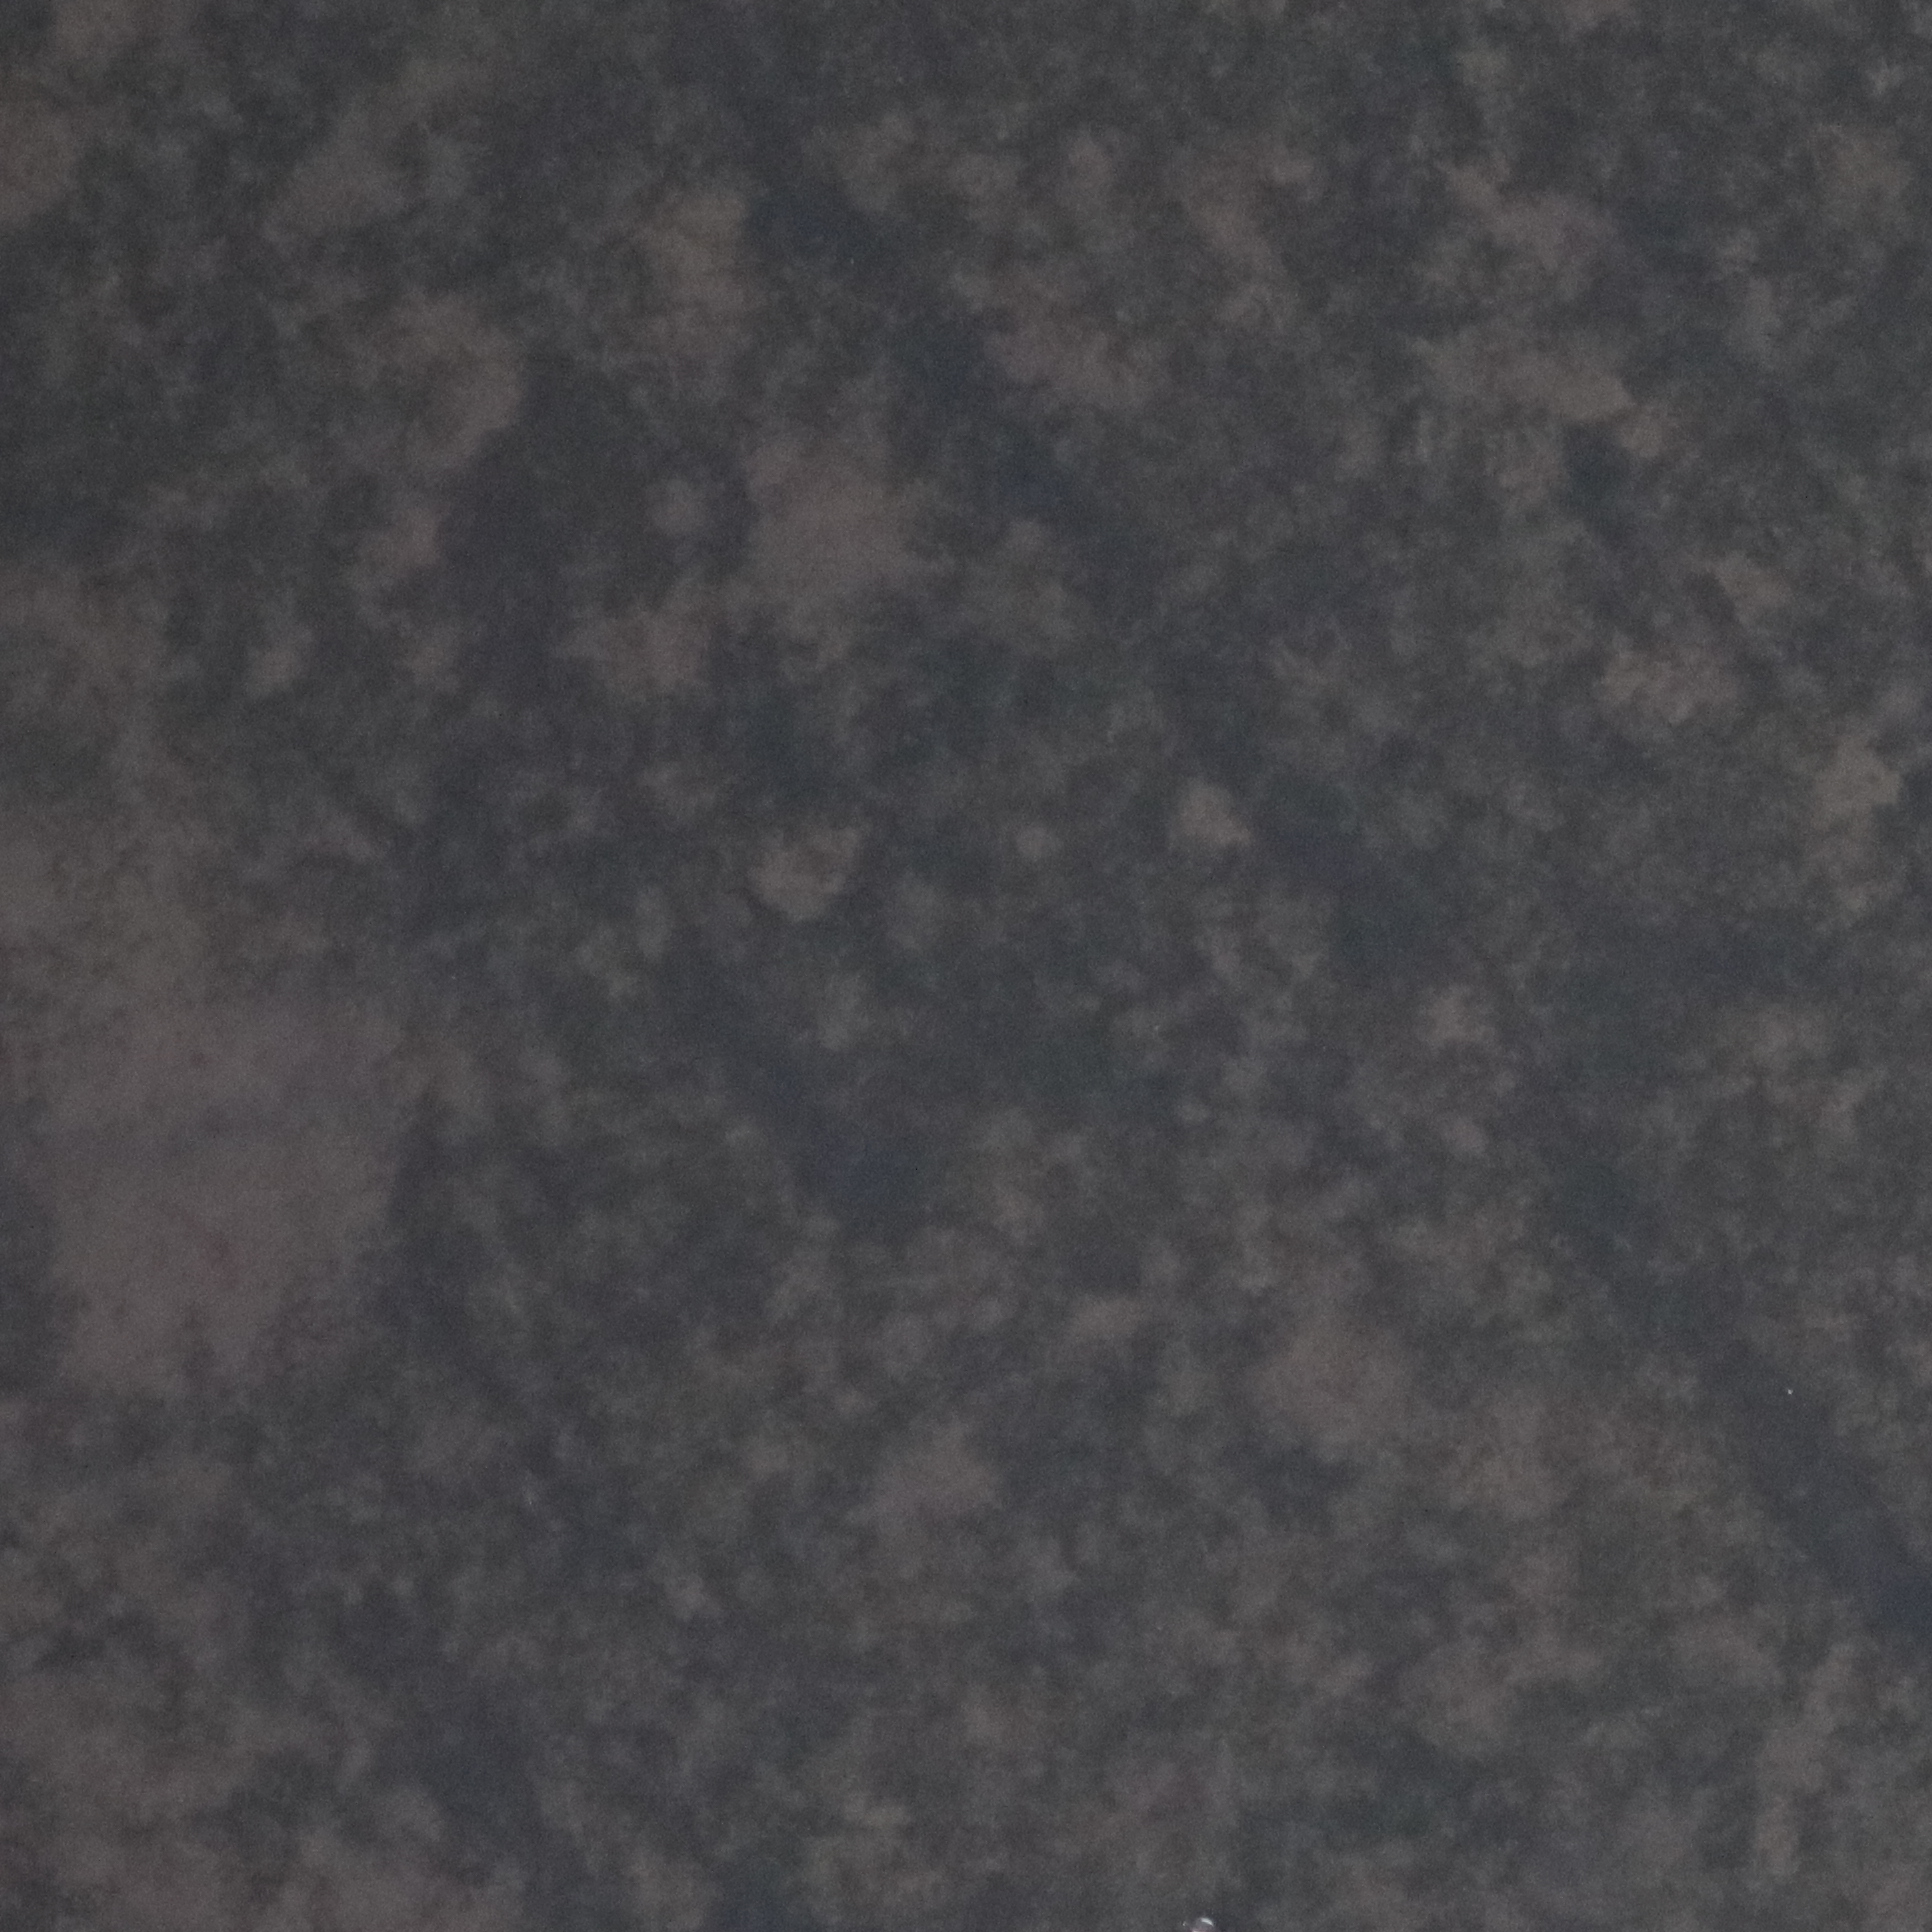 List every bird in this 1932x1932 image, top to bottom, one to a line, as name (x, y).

brant (1205, 1931)